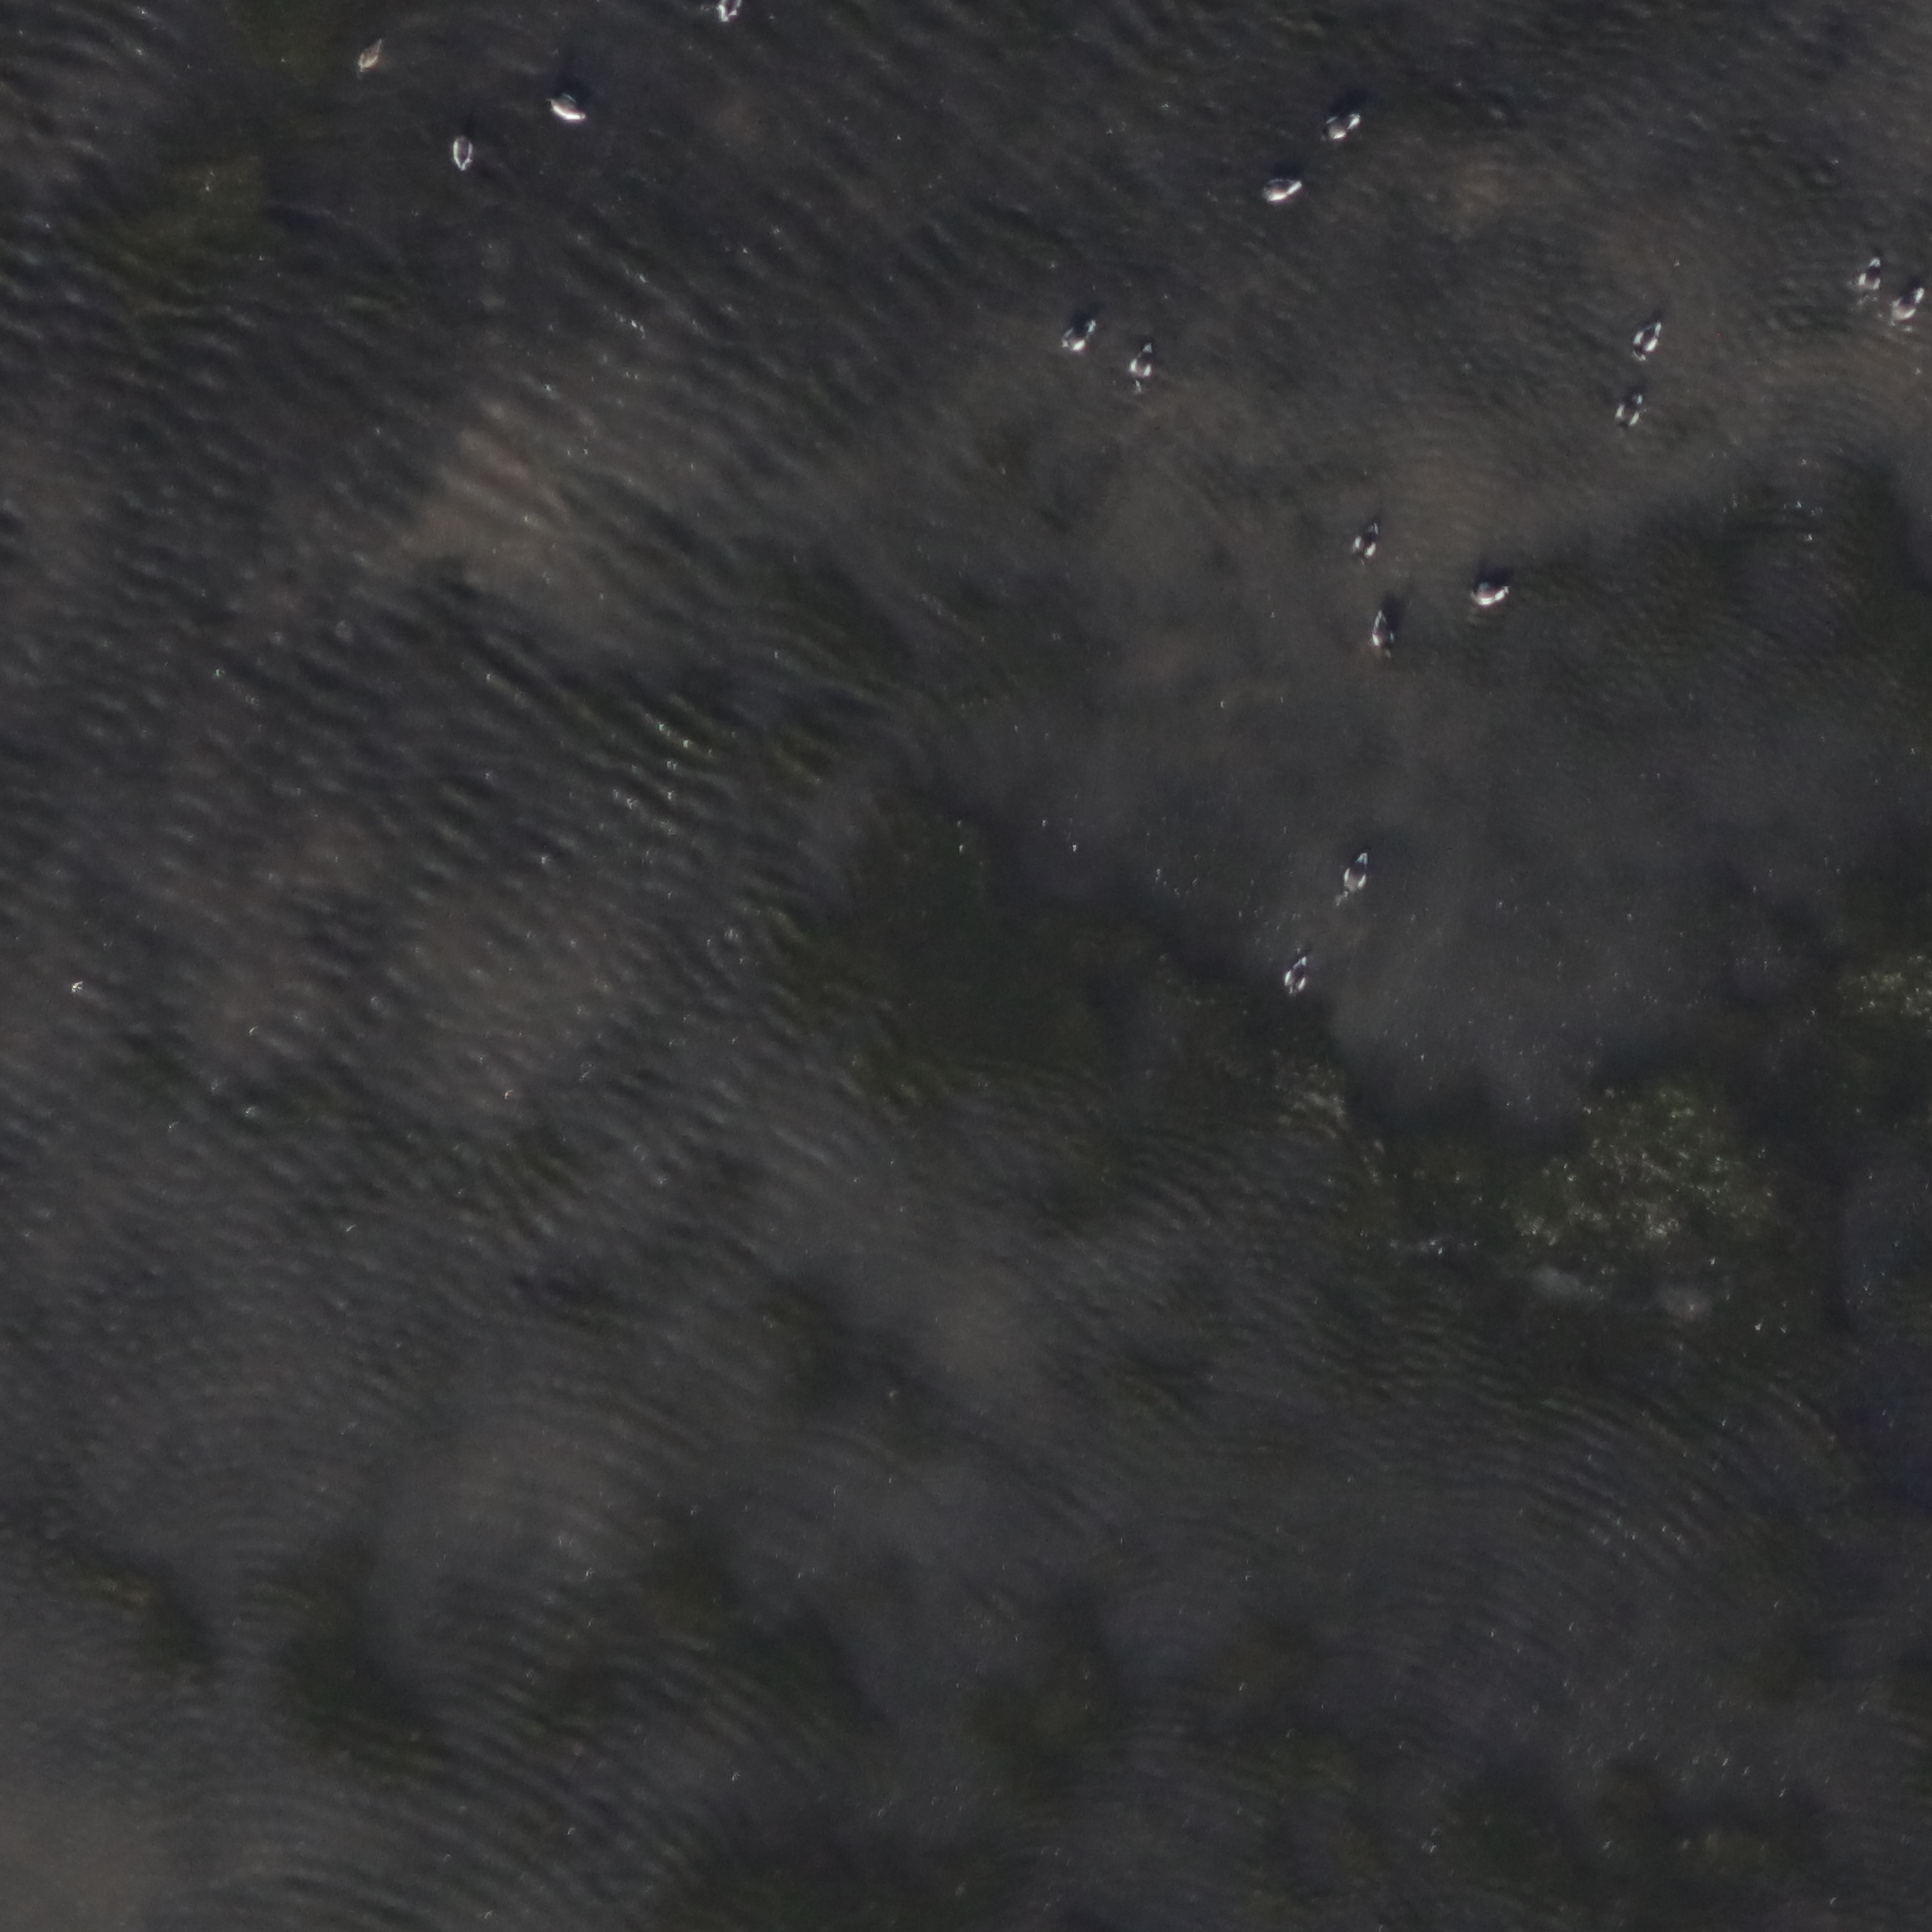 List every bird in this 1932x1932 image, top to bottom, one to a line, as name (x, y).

brant (726, 1)
other bird (371, 52)
brant (566, 106)
brant (1340, 124)
brant (464, 149)
brant (1280, 187)
brant (1868, 274)
brant (1910, 309)
brant (1077, 333)
brant (1644, 338)
brant (1141, 365)
brant (1631, 410)
brant (1364, 544)
brant (1488, 593)
brant (1381, 631)
brant (1354, 874)
brant (1295, 976)